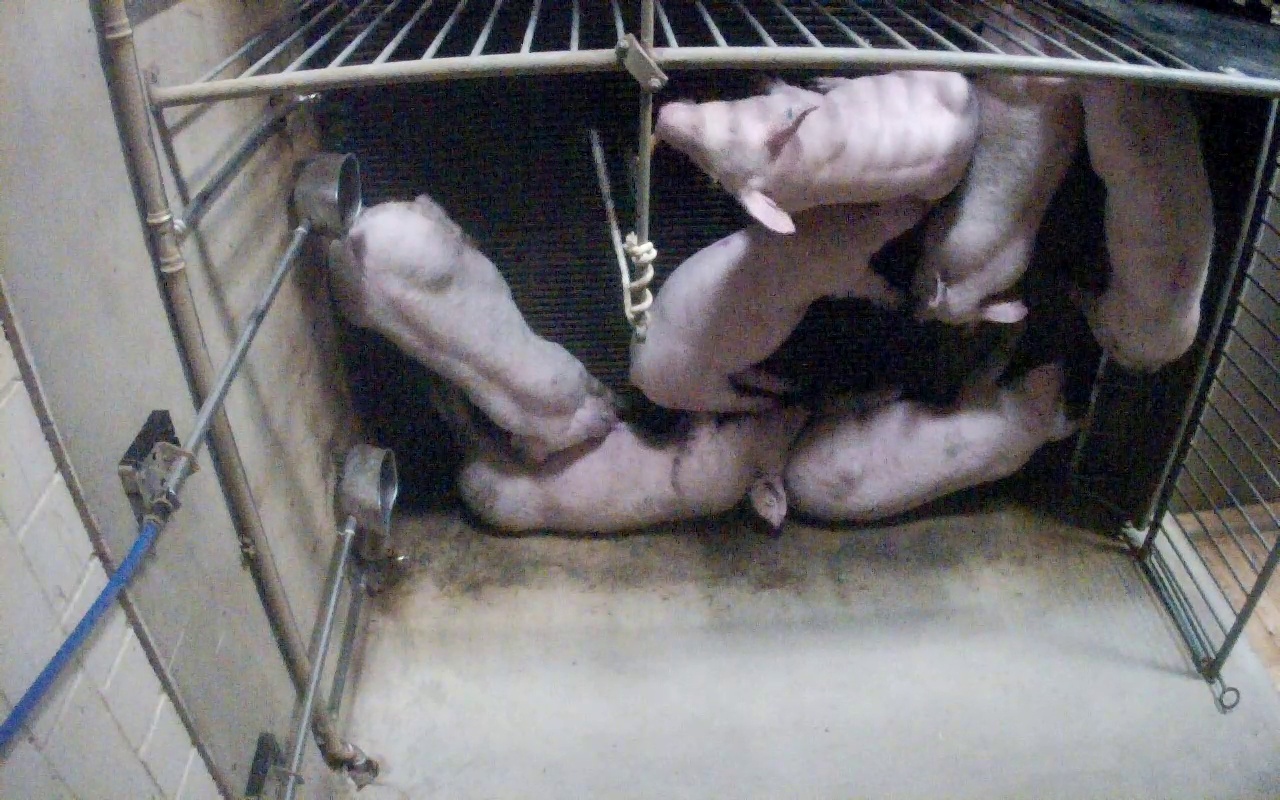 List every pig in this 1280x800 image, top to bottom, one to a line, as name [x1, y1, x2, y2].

pig [910, 3, 1084, 337]
pig [1038, 21, 1216, 380]
pig [657, 73, 977, 239]
pig [328, 194, 623, 470]
pig [626, 197, 927, 415]
pig [790, 320, 1094, 524]
pig [426, 371, 807, 537]